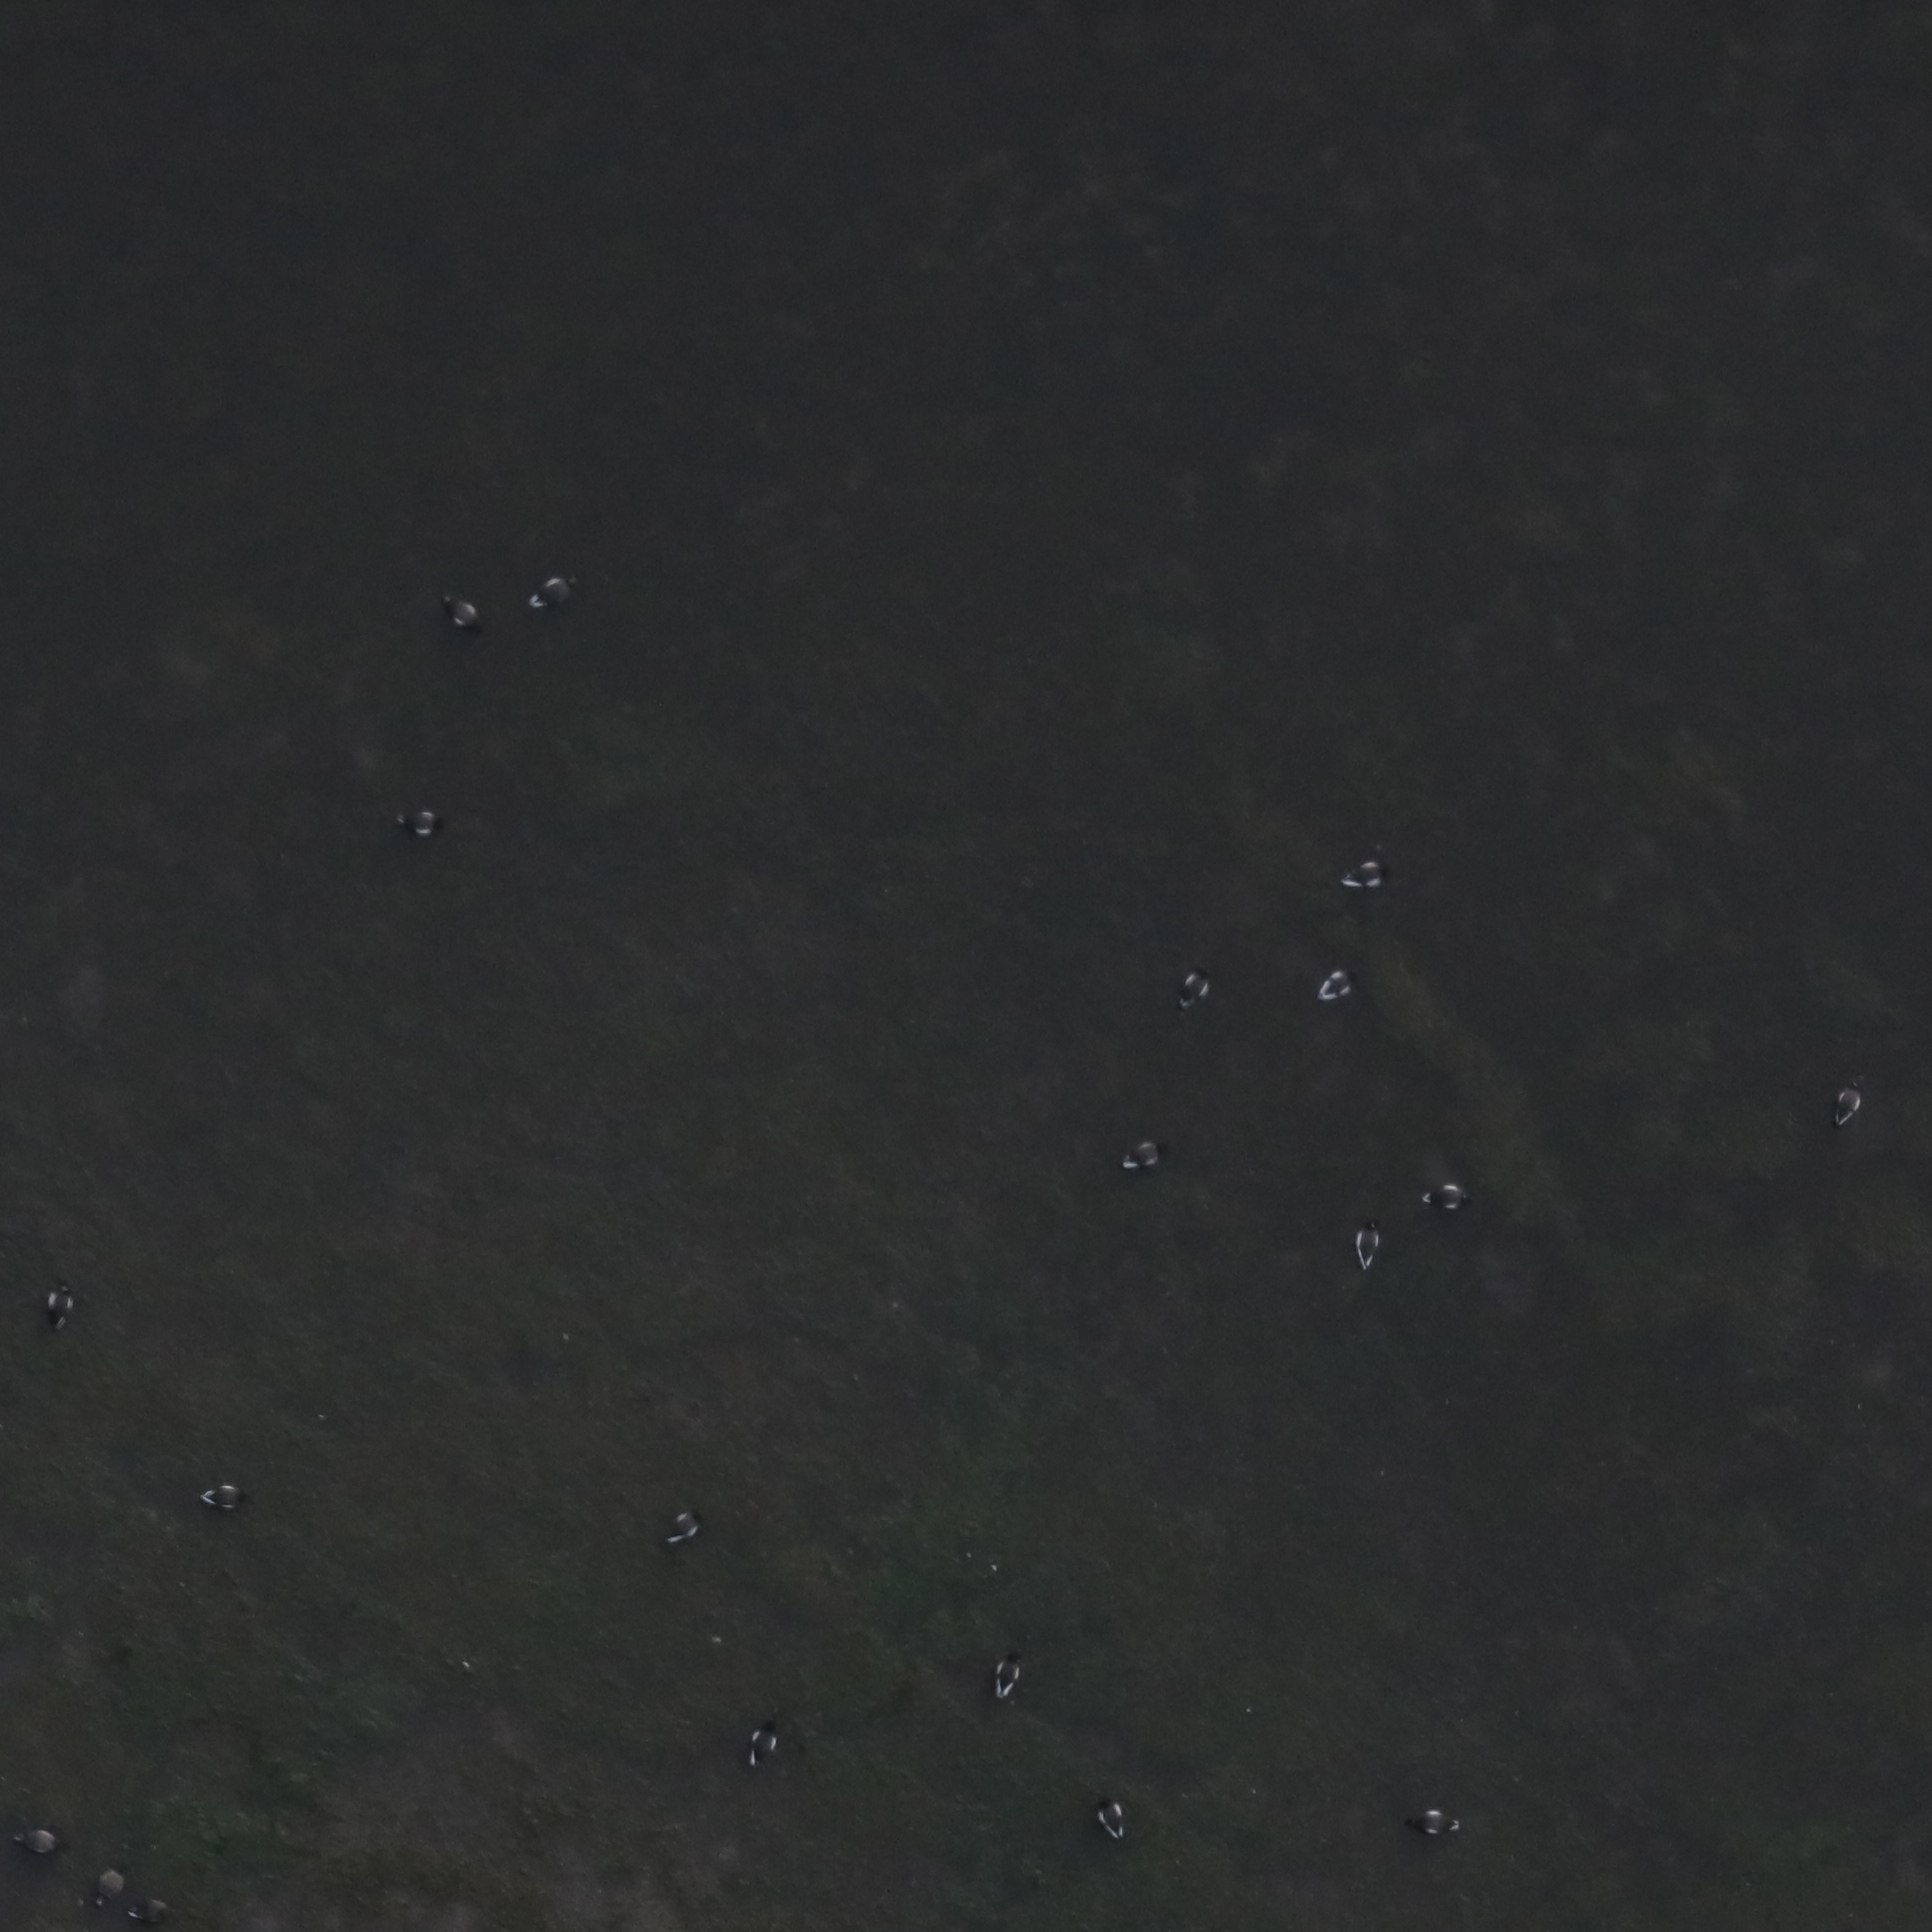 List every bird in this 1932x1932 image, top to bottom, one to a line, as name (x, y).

brant (552, 593)
brant (461, 612)
brant (422, 821)
brant (1367, 874)
brant (1336, 987)
brant (1195, 988)
brant (1847, 1104)
brant (1143, 1156)
brant (1450, 1198)
brant (1369, 1245)
brant (62, 1304)
brant (225, 1497)
brant (685, 1526)
brant (1008, 1674)
brant (763, 1744)
brant (1112, 1817)
brant (1434, 1823)
brant (40, 1841)
brant (110, 1883)
brant (148, 1909)